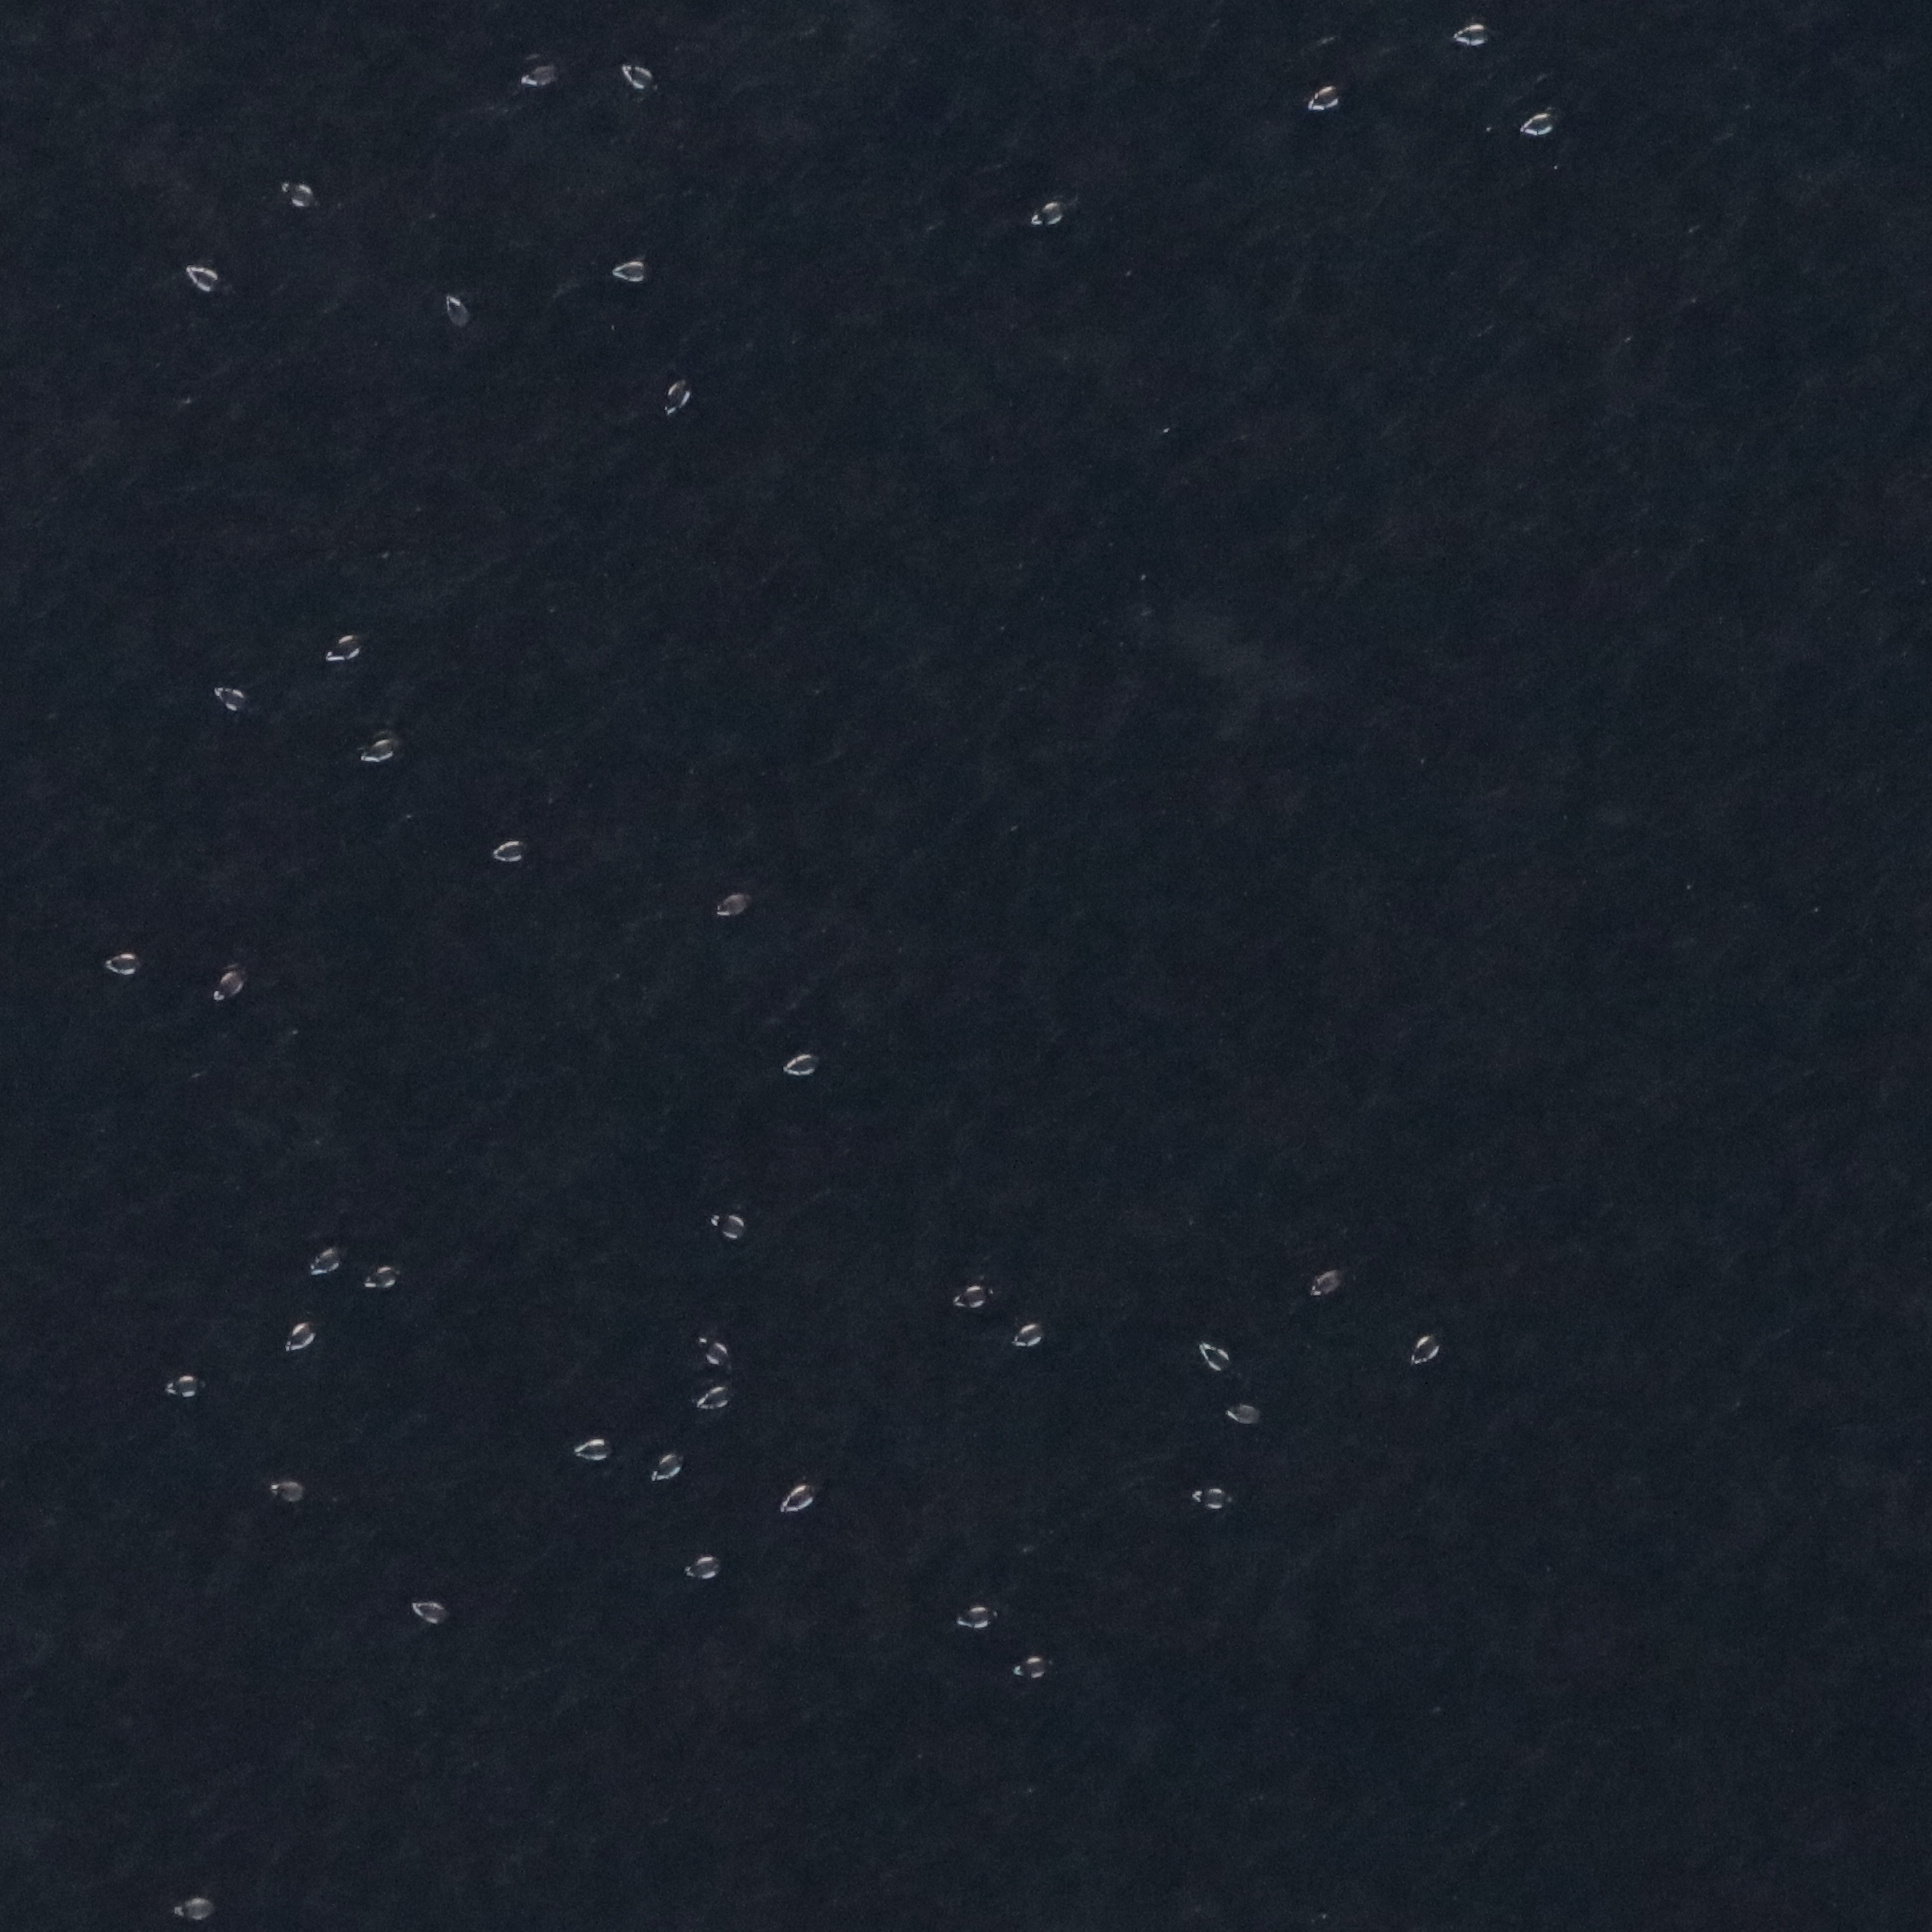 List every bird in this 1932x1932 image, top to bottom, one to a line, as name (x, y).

brant (1474, 36)
brant (545, 73)
brant (641, 79)
brant (1325, 97)
brant (1541, 123)
brant (300, 195)
brant (1052, 212)
brant (634, 270)
brant (206, 279)
brant (460, 313)
brant (680, 393)
brant (346, 647)
brant (233, 699)
brant (381, 748)
brant (512, 852)
brant (736, 904)
brant (127, 963)
brant (231, 984)
brant (804, 1065)
brant (731, 1227)
brant (329, 1259)
brant (383, 1278)
brant (1328, 1281)
brant (974, 1298)
brant (1028, 1335)
brant (302, 1336)
brant (1425, 1349)
brant (717, 1354)
brant (1216, 1360)
brant (186, 1385)
brant (718, 1398)
brant (1247, 1413)
brant (596, 1449)
brant (670, 1466)
brant (290, 1493)
brant (799, 1498)
brant (1211, 1498)
brant (705, 1568)
brant (433, 1612)
brant (977, 1617)
brant (1035, 1668)
brant (197, 1909)